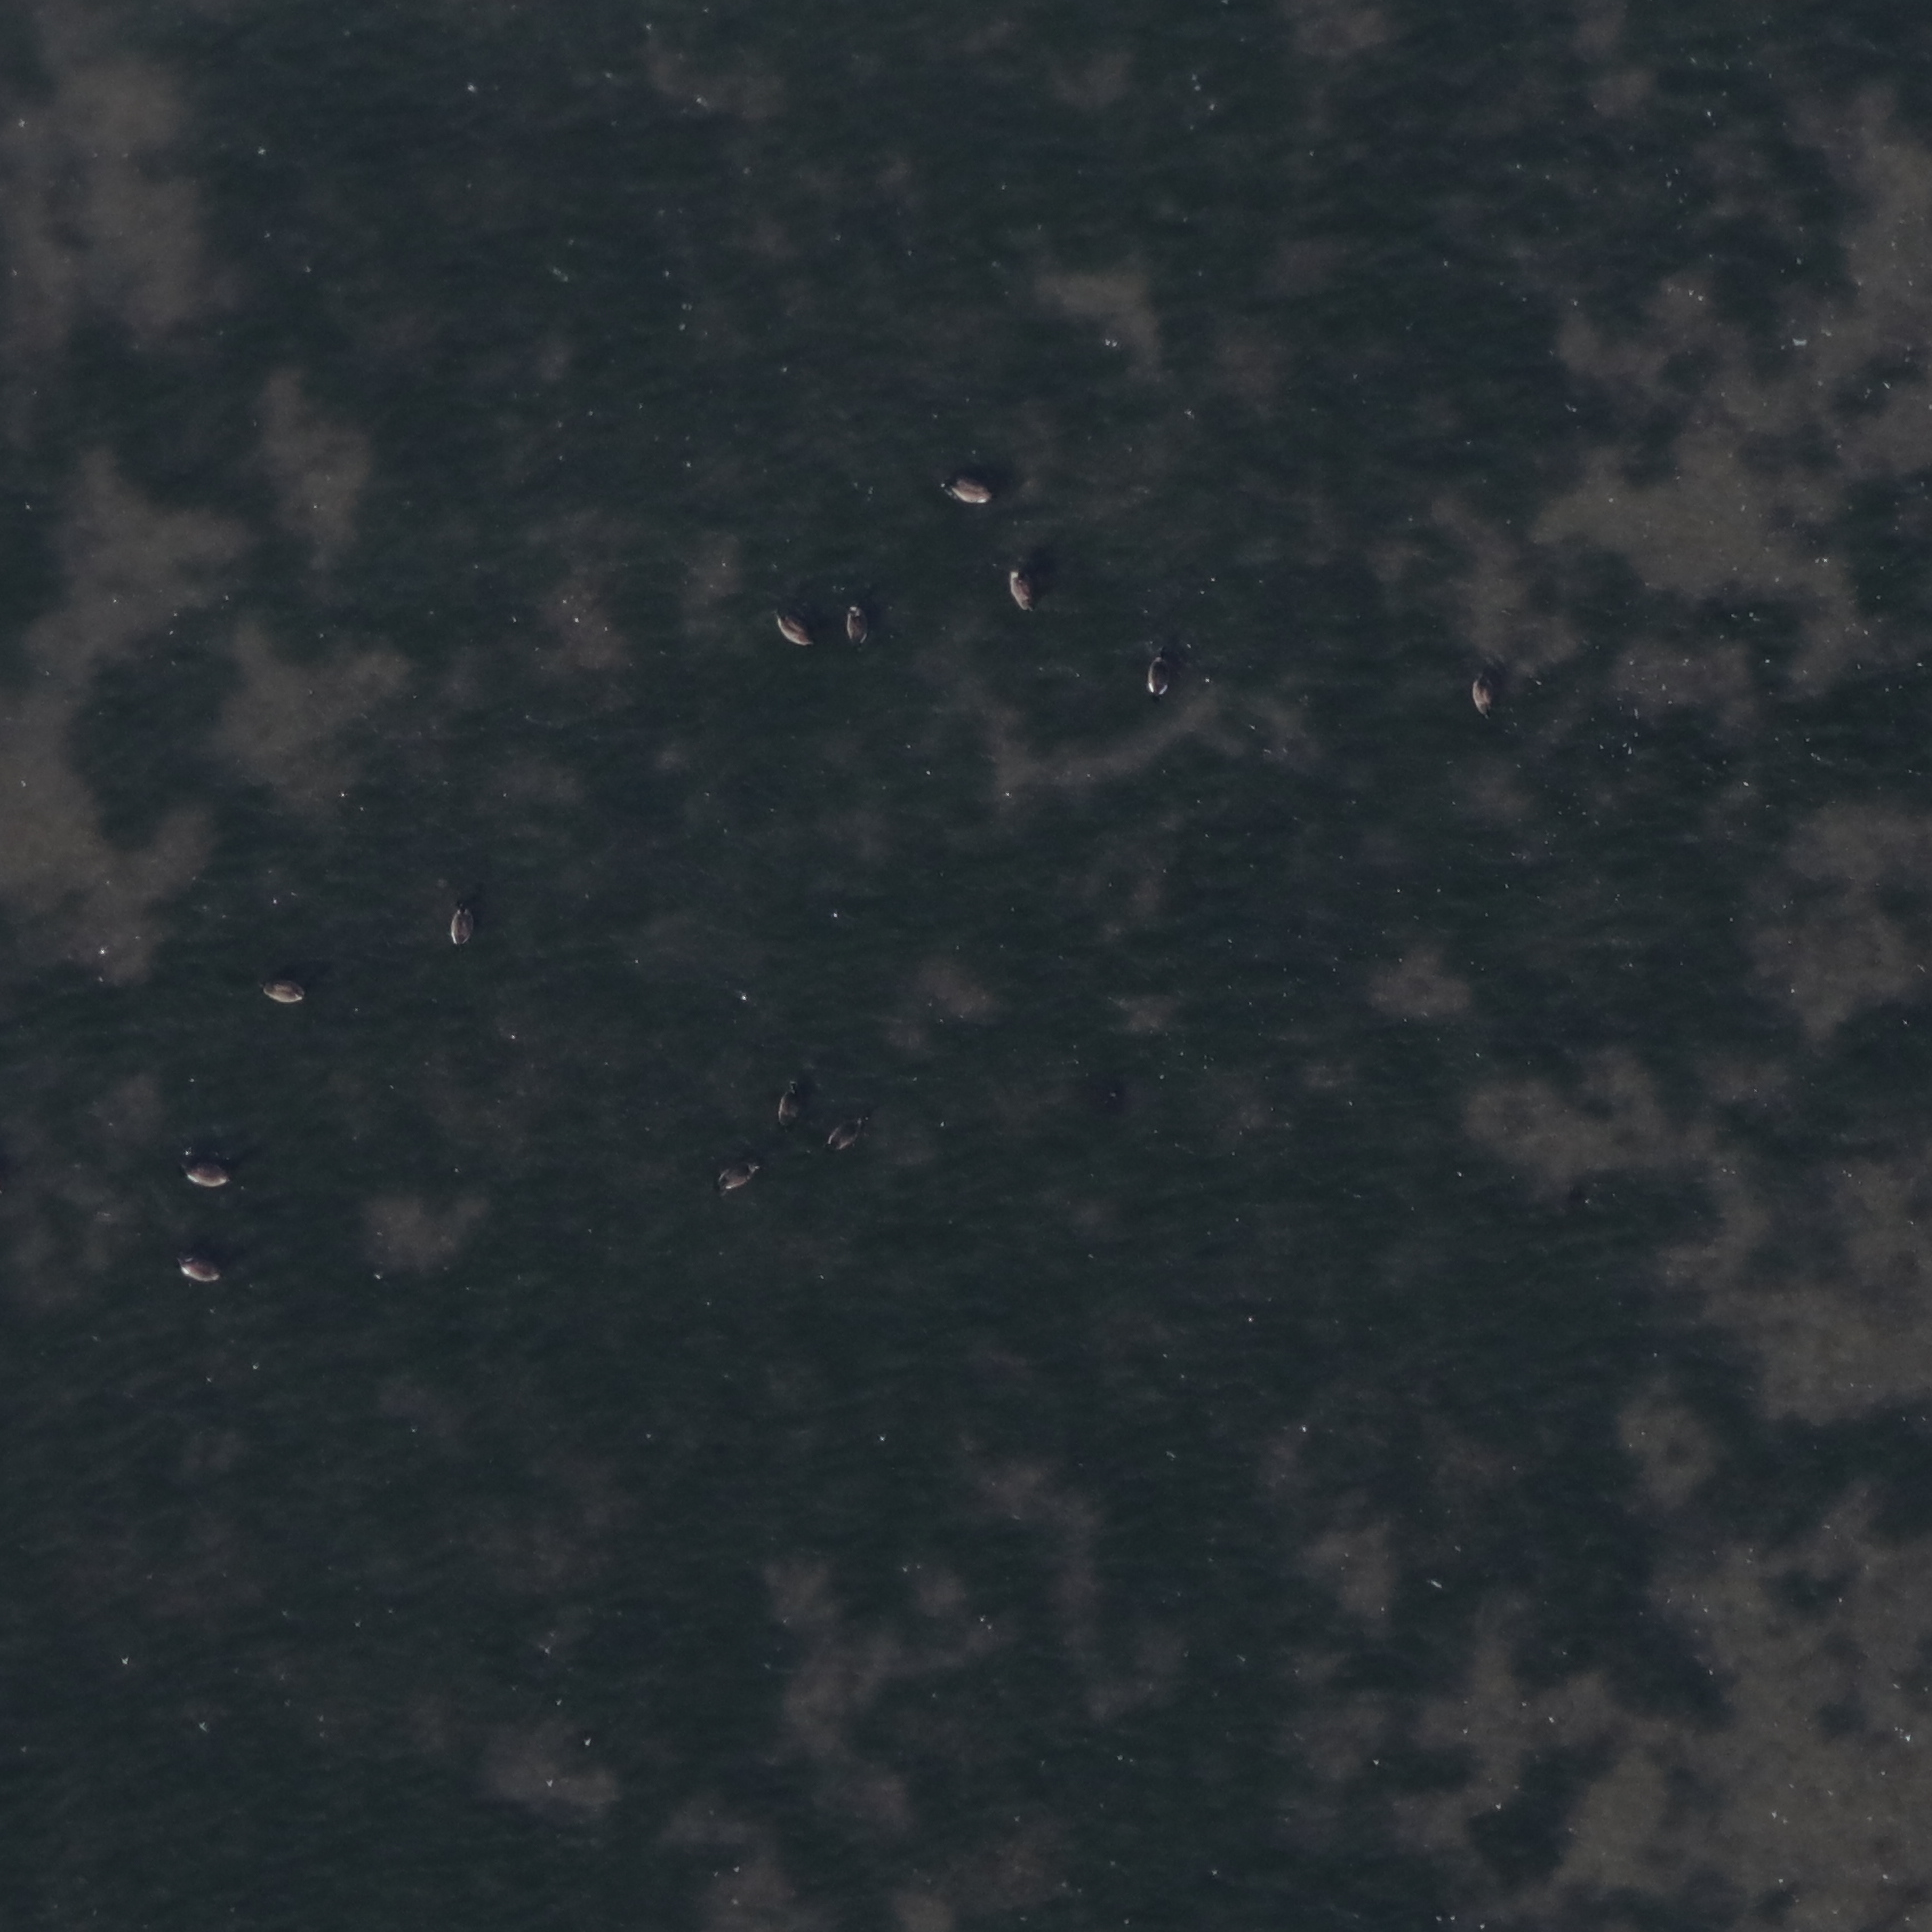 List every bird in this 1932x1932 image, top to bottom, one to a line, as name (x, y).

Canada goose (969, 491)
Canada goose (1023, 590)
Canada goose (857, 626)
Canada goose (794, 629)
Canada goose (1157, 674)
Canada goose (1481, 696)
Canada goose (461, 928)
Canada goose (284, 992)
Canada goose (789, 1108)
Canada goose (844, 1133)
Canada goose (208, 1172)
Canada goose (738, 1177)
Canada goose (200, 1270)